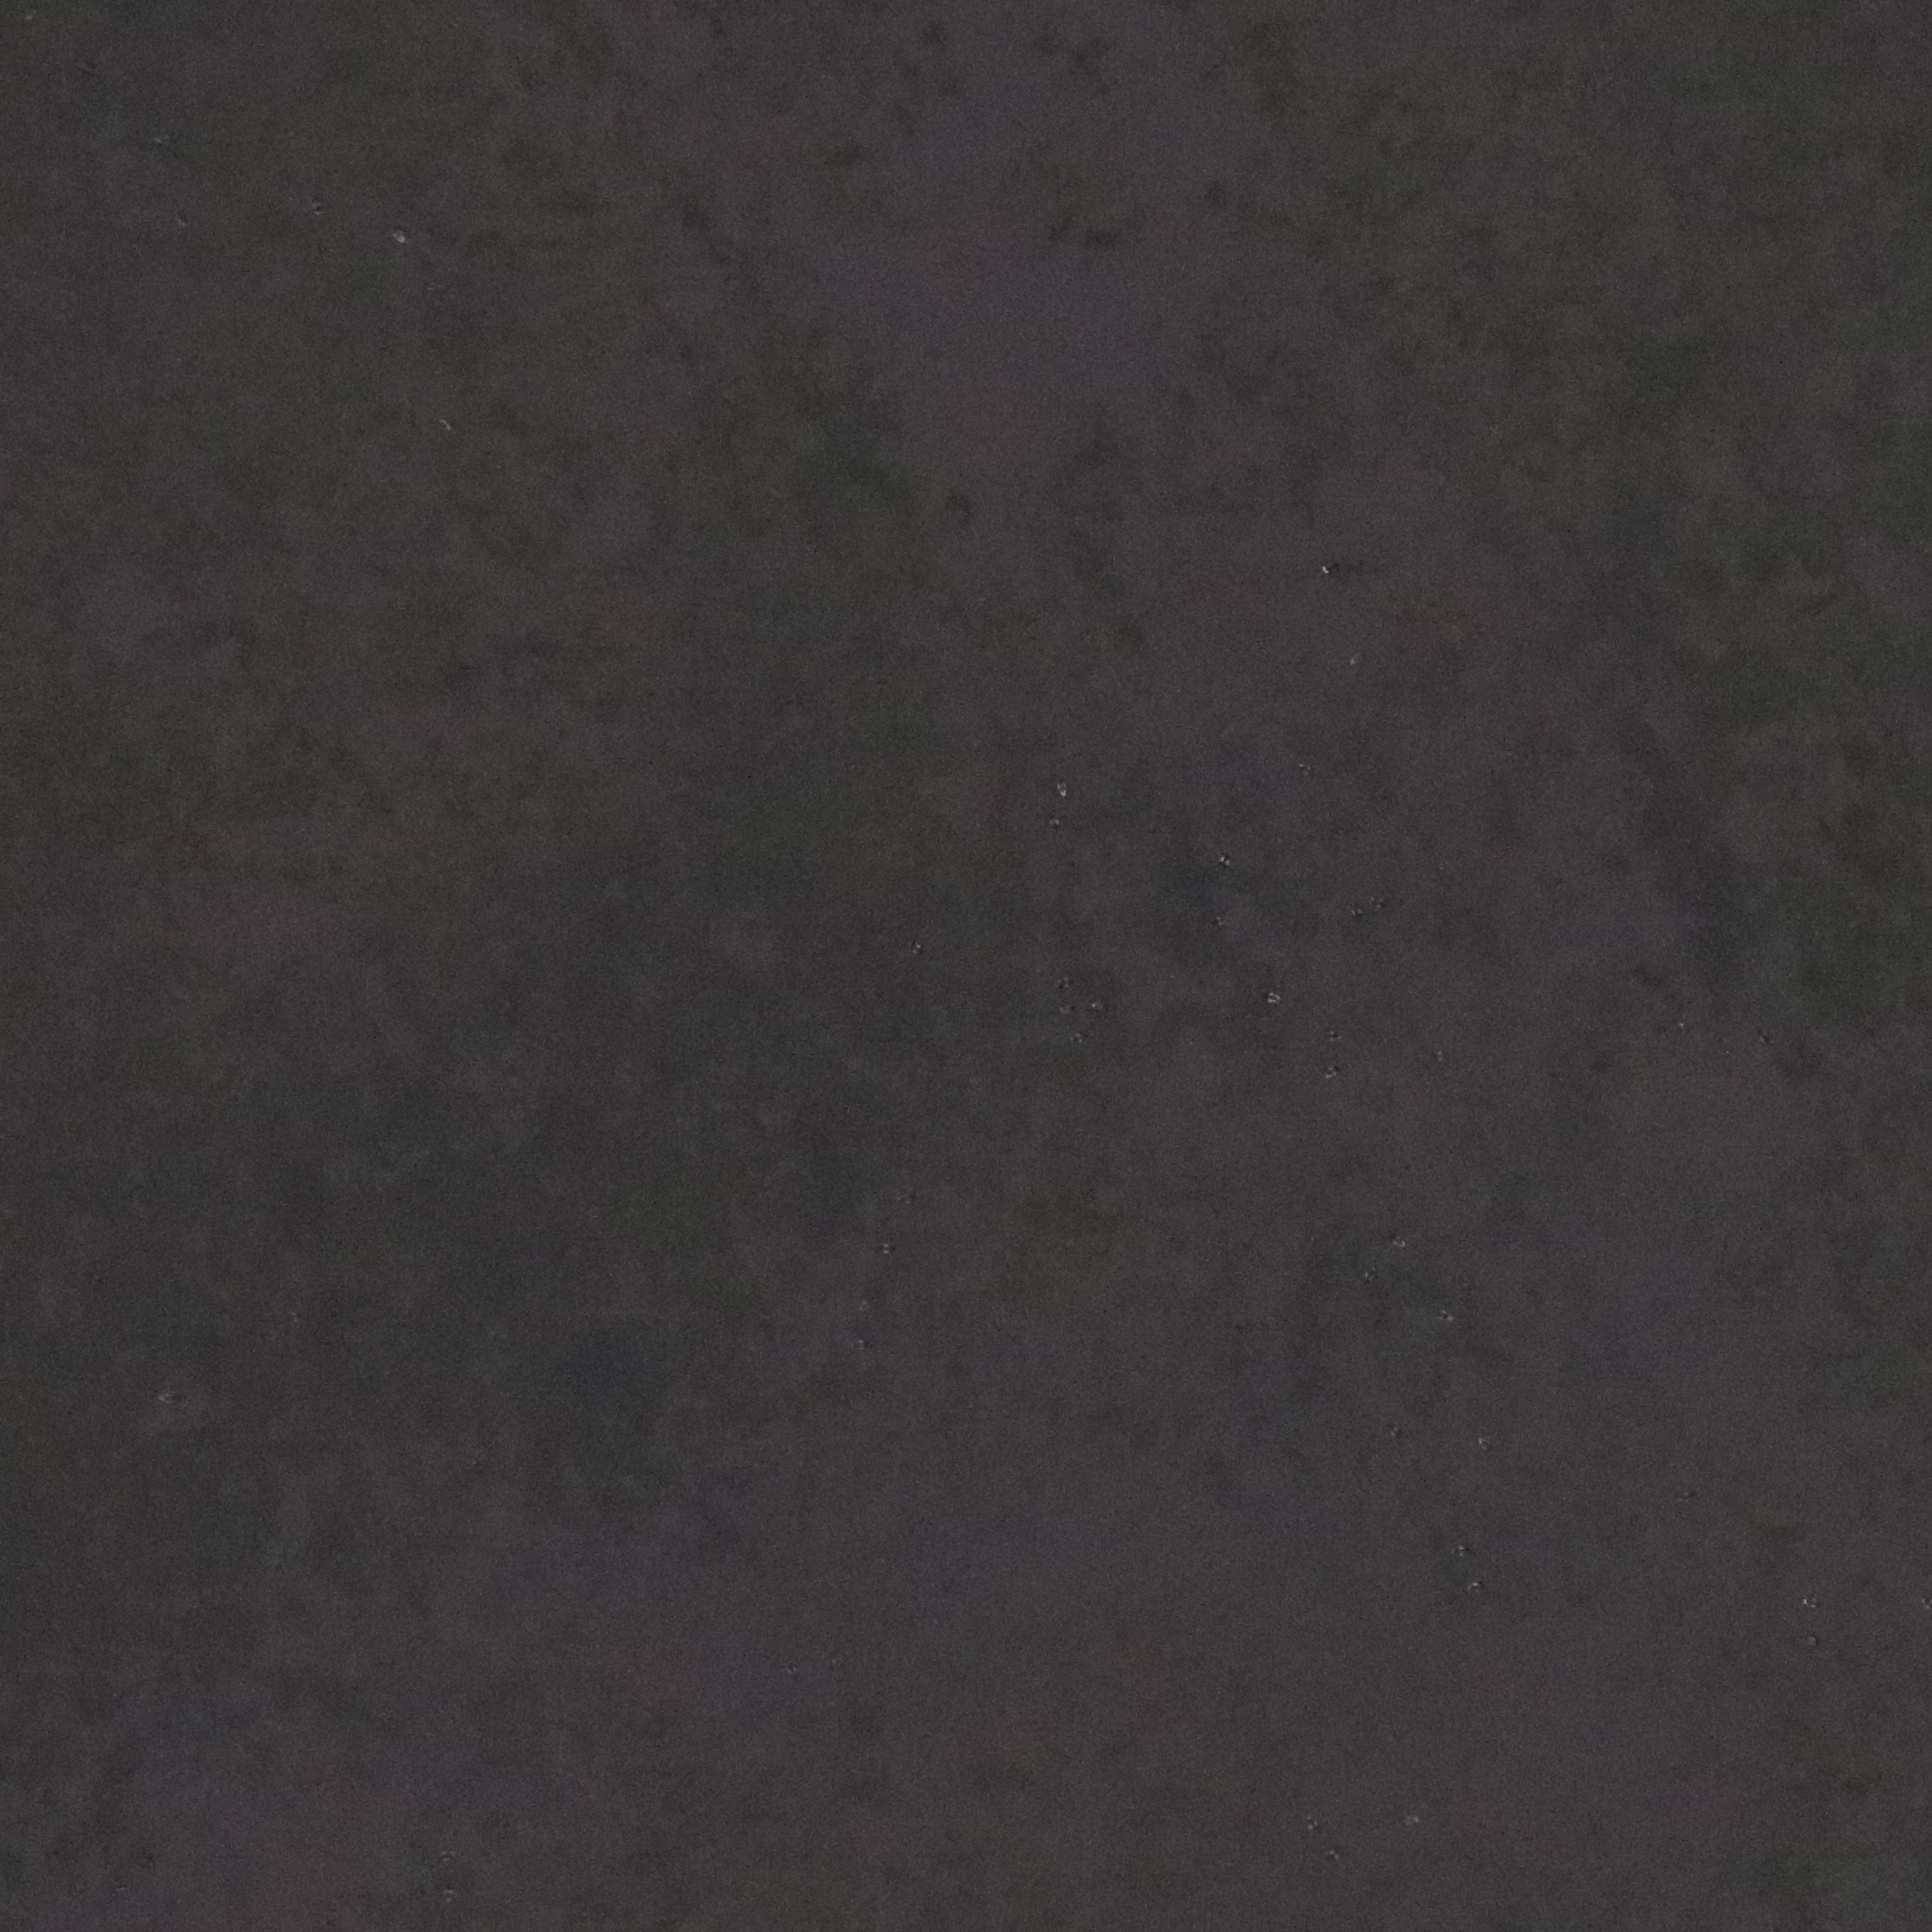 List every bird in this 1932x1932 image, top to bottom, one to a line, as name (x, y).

brant (29, 16)
brant (166, 142)
brant (319, 210)
brant (178, 219)
brant (399, 235)
other bird (432, 286)
other bird (444, 423)
other bird (1329, 567)
other bird (1356, 659)
brant (1306, 773)
brant (1070, 789)
brant (1056, 827)
brant (1227, 860)
brant (1376, 903)
brant (1220, 912)
brant (1356, 917)
brant (918, 948)
brant (1074, 974)
brant (1278, 1003)
brant (1066, 1011)
brant (1102, 1012)
brant (1334, 1030)
brant (1766, 1036)
brant (1076, 1045)
brant (1441, 1055)
brant (1332, 1073)
brant (914, 1194)
brant (1405, 1236)
brant (889, 1244)
brant (1366, 1277)
brant (862, 1307)
brant (1449, 1317)
brant (867, 1346)
brant (167, 1396)
brant (1392, 1428)
brant (1487, 1449)
brant (1692, 1492)
brant (1464, 1555)
brant (1484, 1582)
brant (1812, 1599)
brant (1929, 1604)
brant (1819, 1636)
brant (829, 1663)
brant (798, 1666)
brant (1407, 1820)
brant (1311, 1825)
brant (447, 1852)
brant (1332, 1852)
brant (450, 1893)
brant (1771, 1931)